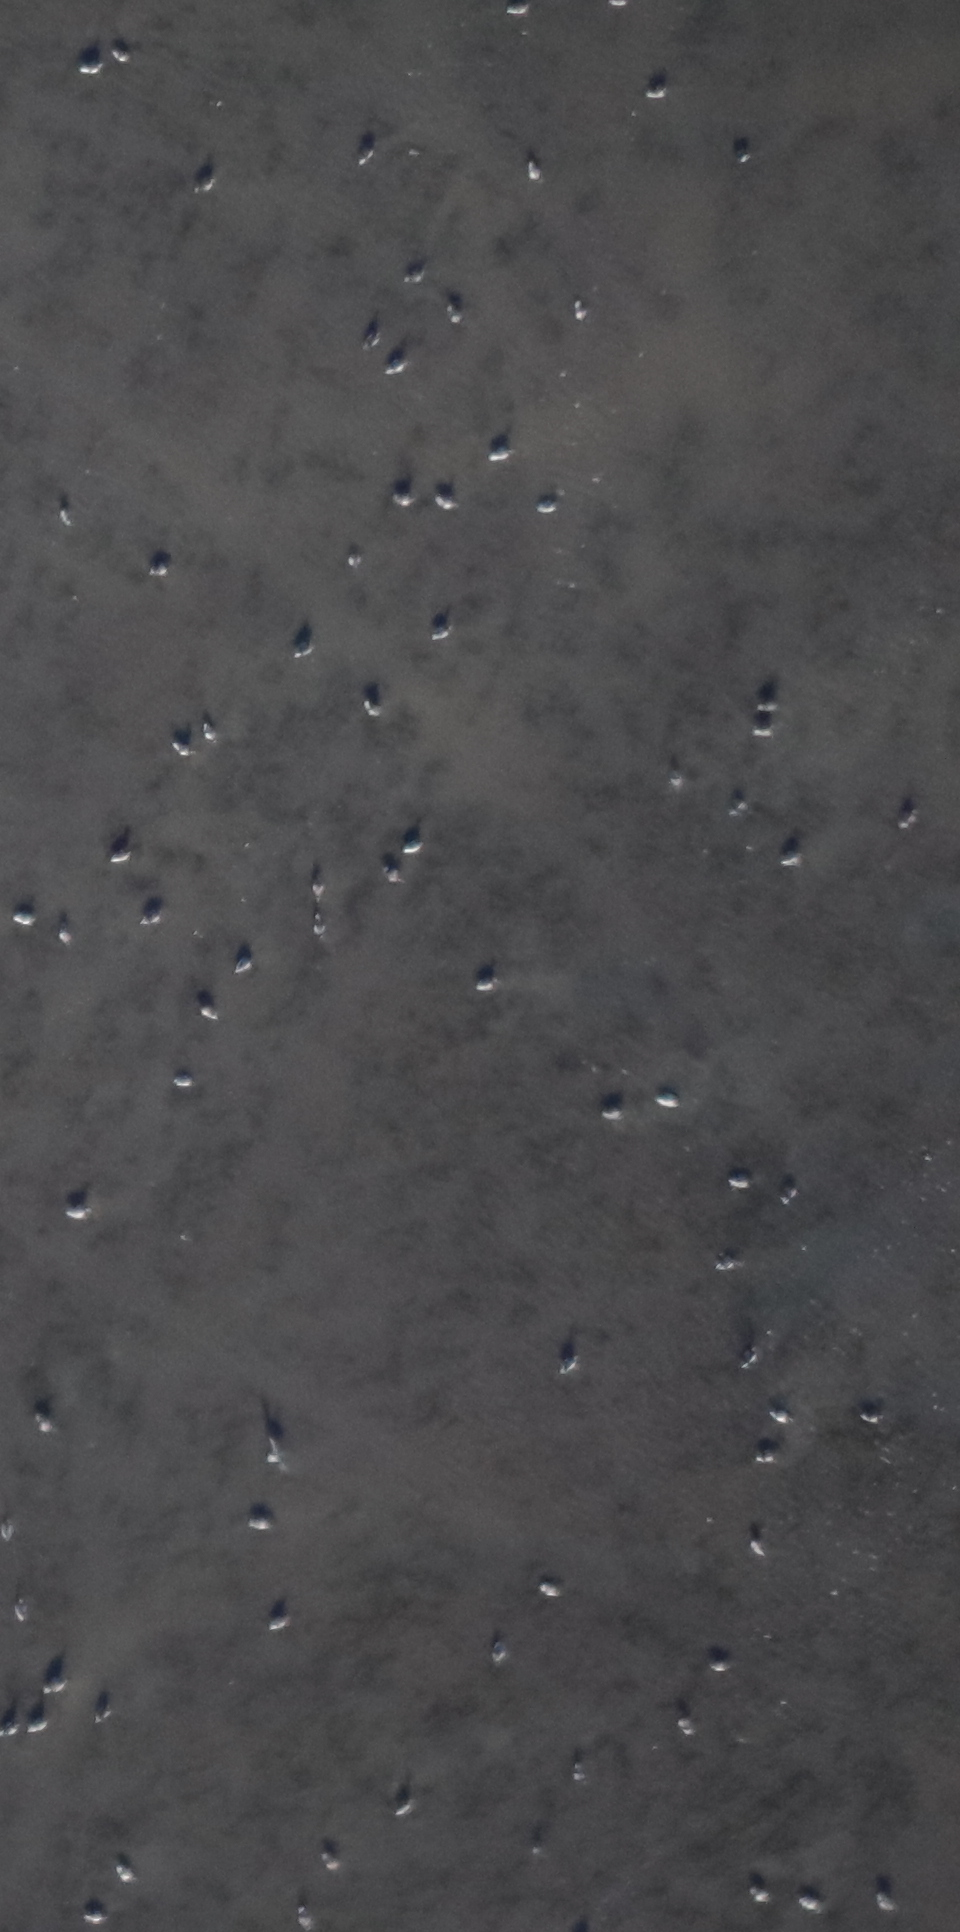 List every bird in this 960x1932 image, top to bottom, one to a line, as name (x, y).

brant (516, 10)
brant (121, 55)
brant (91, 67)
brant (658, 90)
brant (744, 156)
brant (363, 160)
brant (534, 174)
brant (204, 182)
brant (415, 275)
brant (453, 313)
brant (579, 314)
brant (373, 339)
brant (397, 365)
brant (501, 453)
brant (405, 498)
brant (446, 502)
brant (548, 506)
brant (65, 520)
brant (354, 553)
brant (159, 569)
brant (442, 623)
brant (299, 647)
brant (767, 702)
brant (369, 711)
brant (764, 729)
brant (209, 732)
brant (181, 747)
brant (677, 777)
brant (740, 807)
brant (908, 816)
brant (414, 846)
brant (121, 854)
brant (790, 859)
brant (390, 881)
brant (320, 883)
brant (24, 918)
brant (151, 918)
brant (318, 933)
brant (62, 937)
brant (244, 963)
brant (487, 982)
brant (208, 1011)
brant (180, 1084)
brant (668, 1100)
brant (621, 1112)
brant (742, 1177)
brant (789, 1193)
brant (76, 1214)
brant (726, 1261)
brant (754, 1357)
brant (569, 1363)
brant (873, 1412)
brant (781, 1418)
brant (50, 1425)
brant (286, 1455)
brant (768, 1456)
brant (261, 1523)
brant (11, 1525)
brant (758, 1546)
brant (548, 1591)
brant (30, 1613)
brant (280, 1623)
brant (498, 1655)
brant (721, 1665)
brant (55, 1684)
brant (108, 1711)
brant (44, 1722)
brant (688, 1727)
brant (9, 1728)
brant (580, 1772)
brant (407, 1806)
brant (329, 1857)
brant (127, 1874)
brant (758, 1895)
brant (813, 1902)
brant (880, 1902)
brant (96, 1916)
brant (308, 1917)